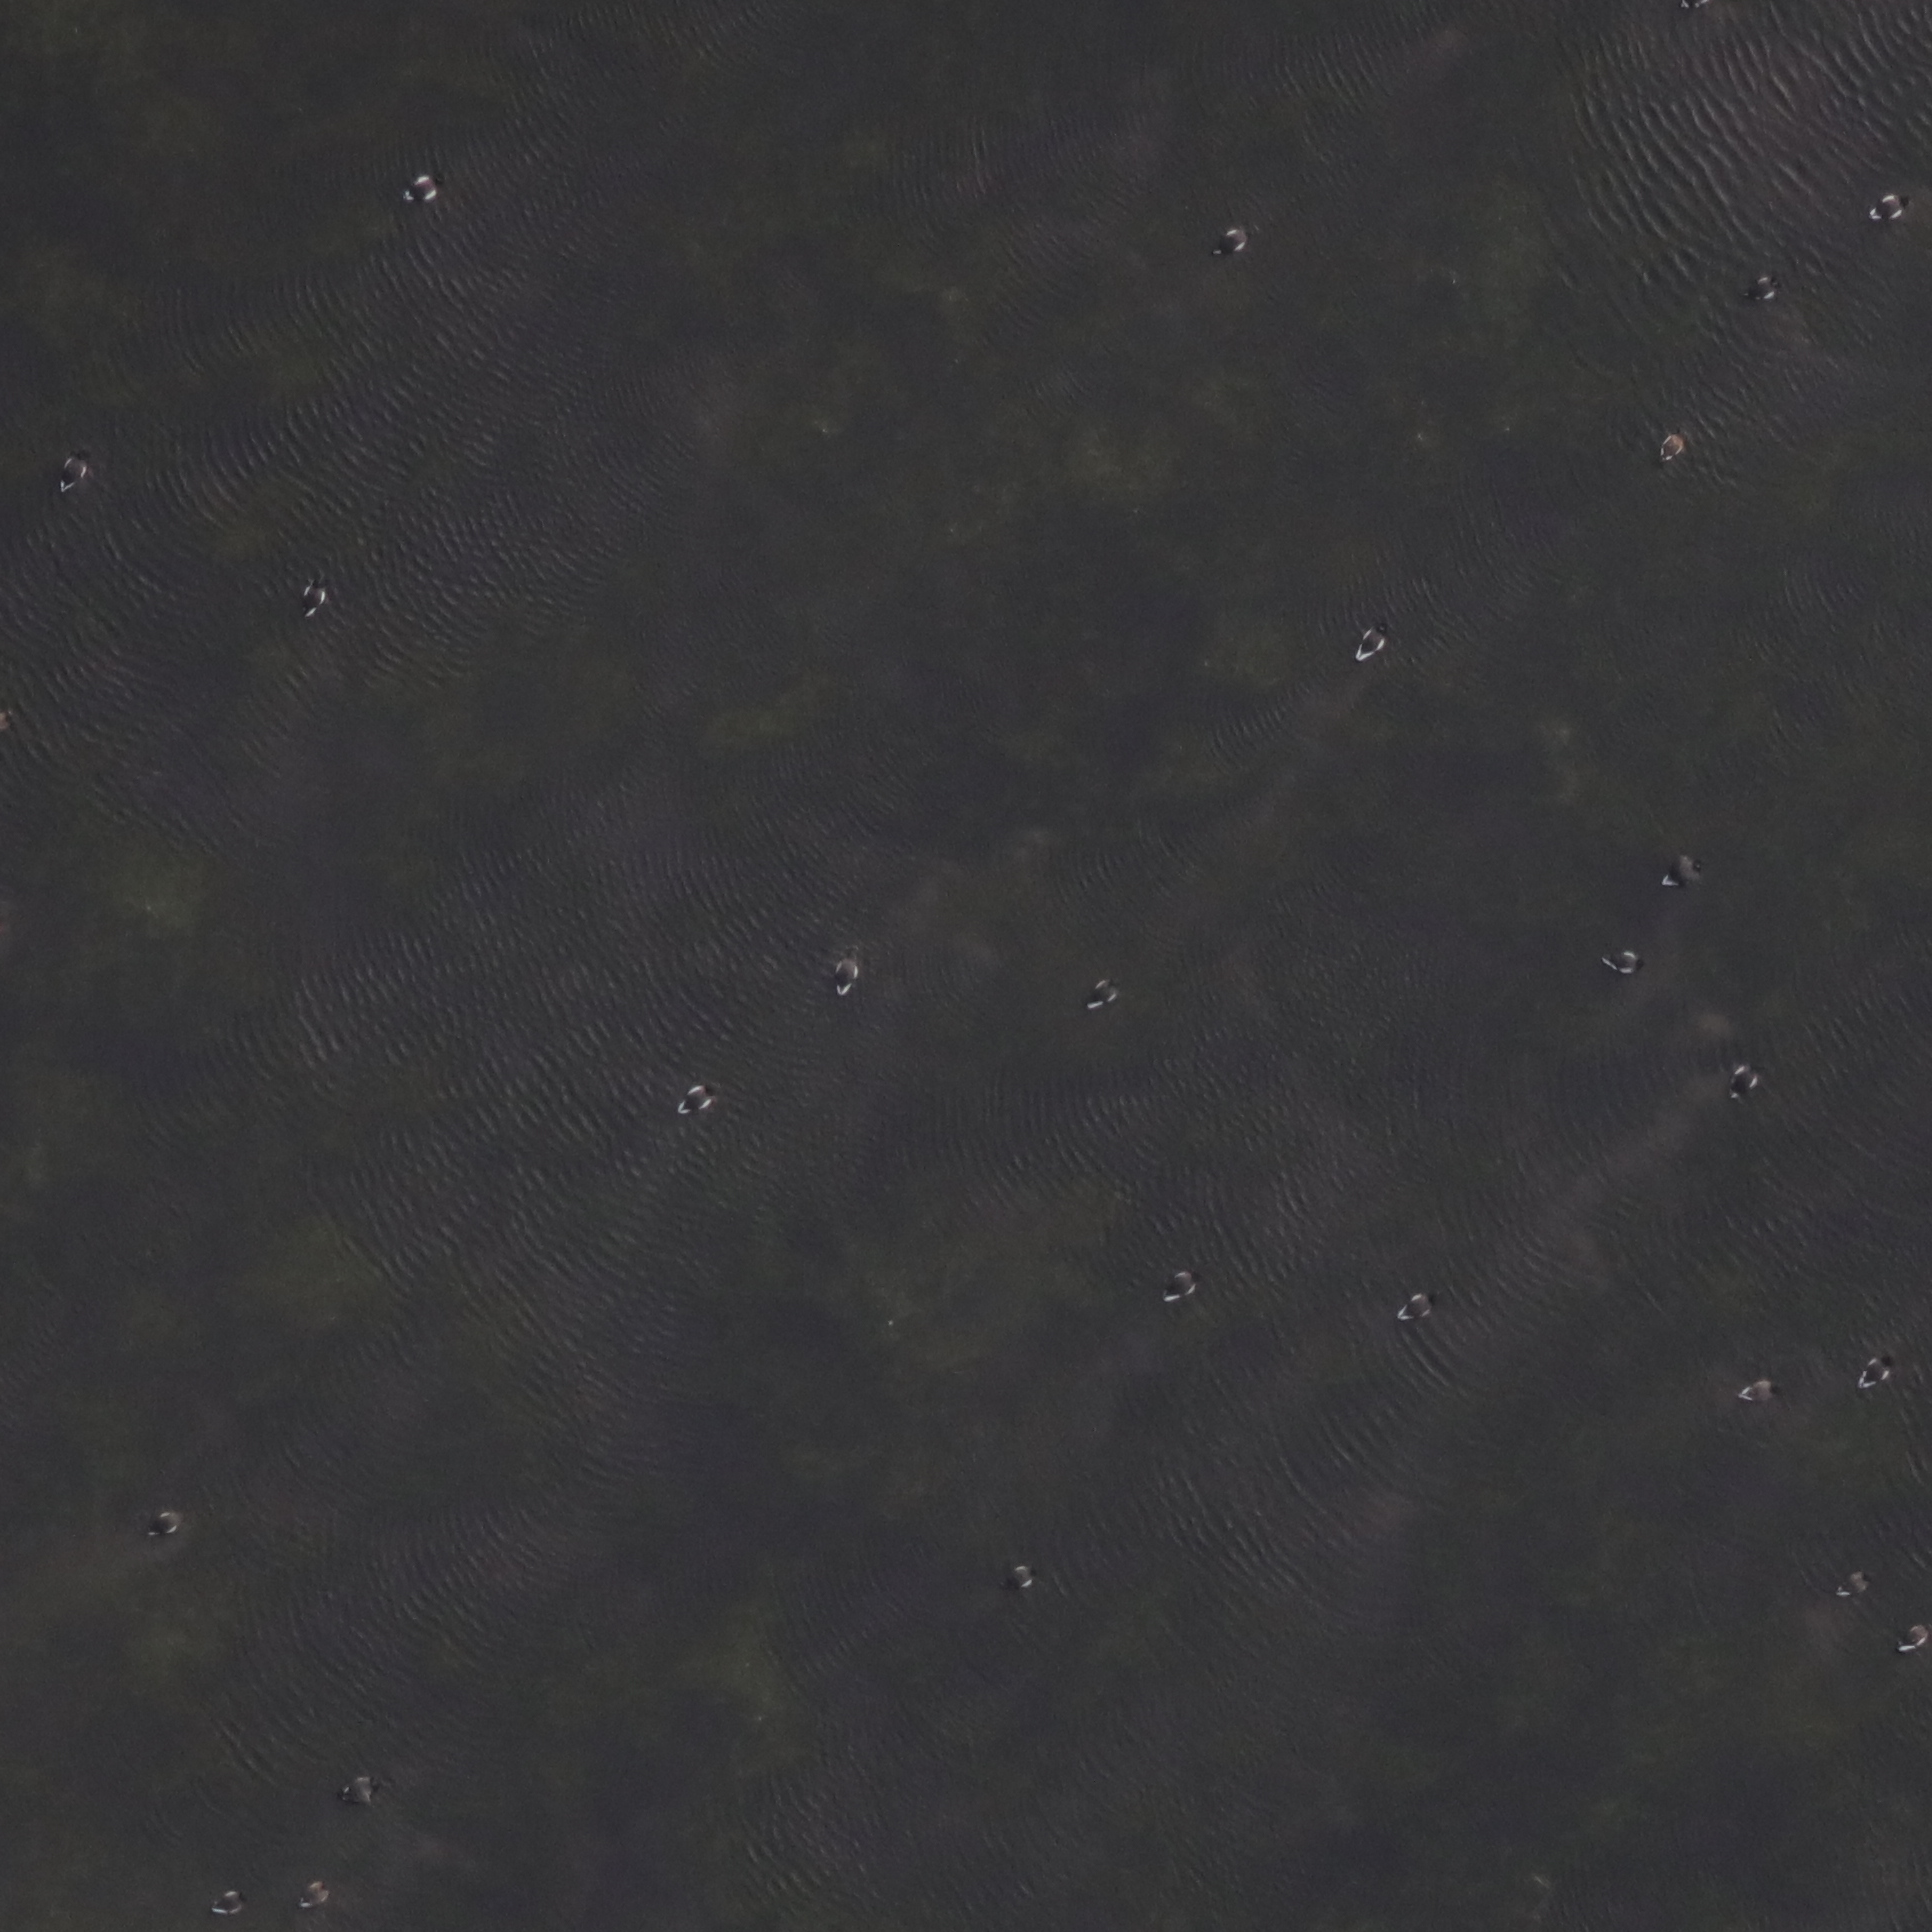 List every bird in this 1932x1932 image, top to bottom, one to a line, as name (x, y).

brant (423, 188)
brant (1889, 208)
brant (1235, 241)
brant (1762, 288)
brant (1674, 444)
brant (74, 472)
brant (316, 596)
brant (1374, 641)
brant (1681, 875)
brant (1625, 962)
brant (847, 973)
brant (1102, 992)
brant (1744, 1079)
brant (699, 1099)
brant (1184, 1284)
brant (1419, 1306)
brant (1877, 1372)
brant (1762, 1391)
brant (165, 1523)
brant (1022, 1576)
brant (1857, 1587)
brant (1916, 1637)
brant (363, 1792)
brant (317, 1894)
brant (228, 1902)